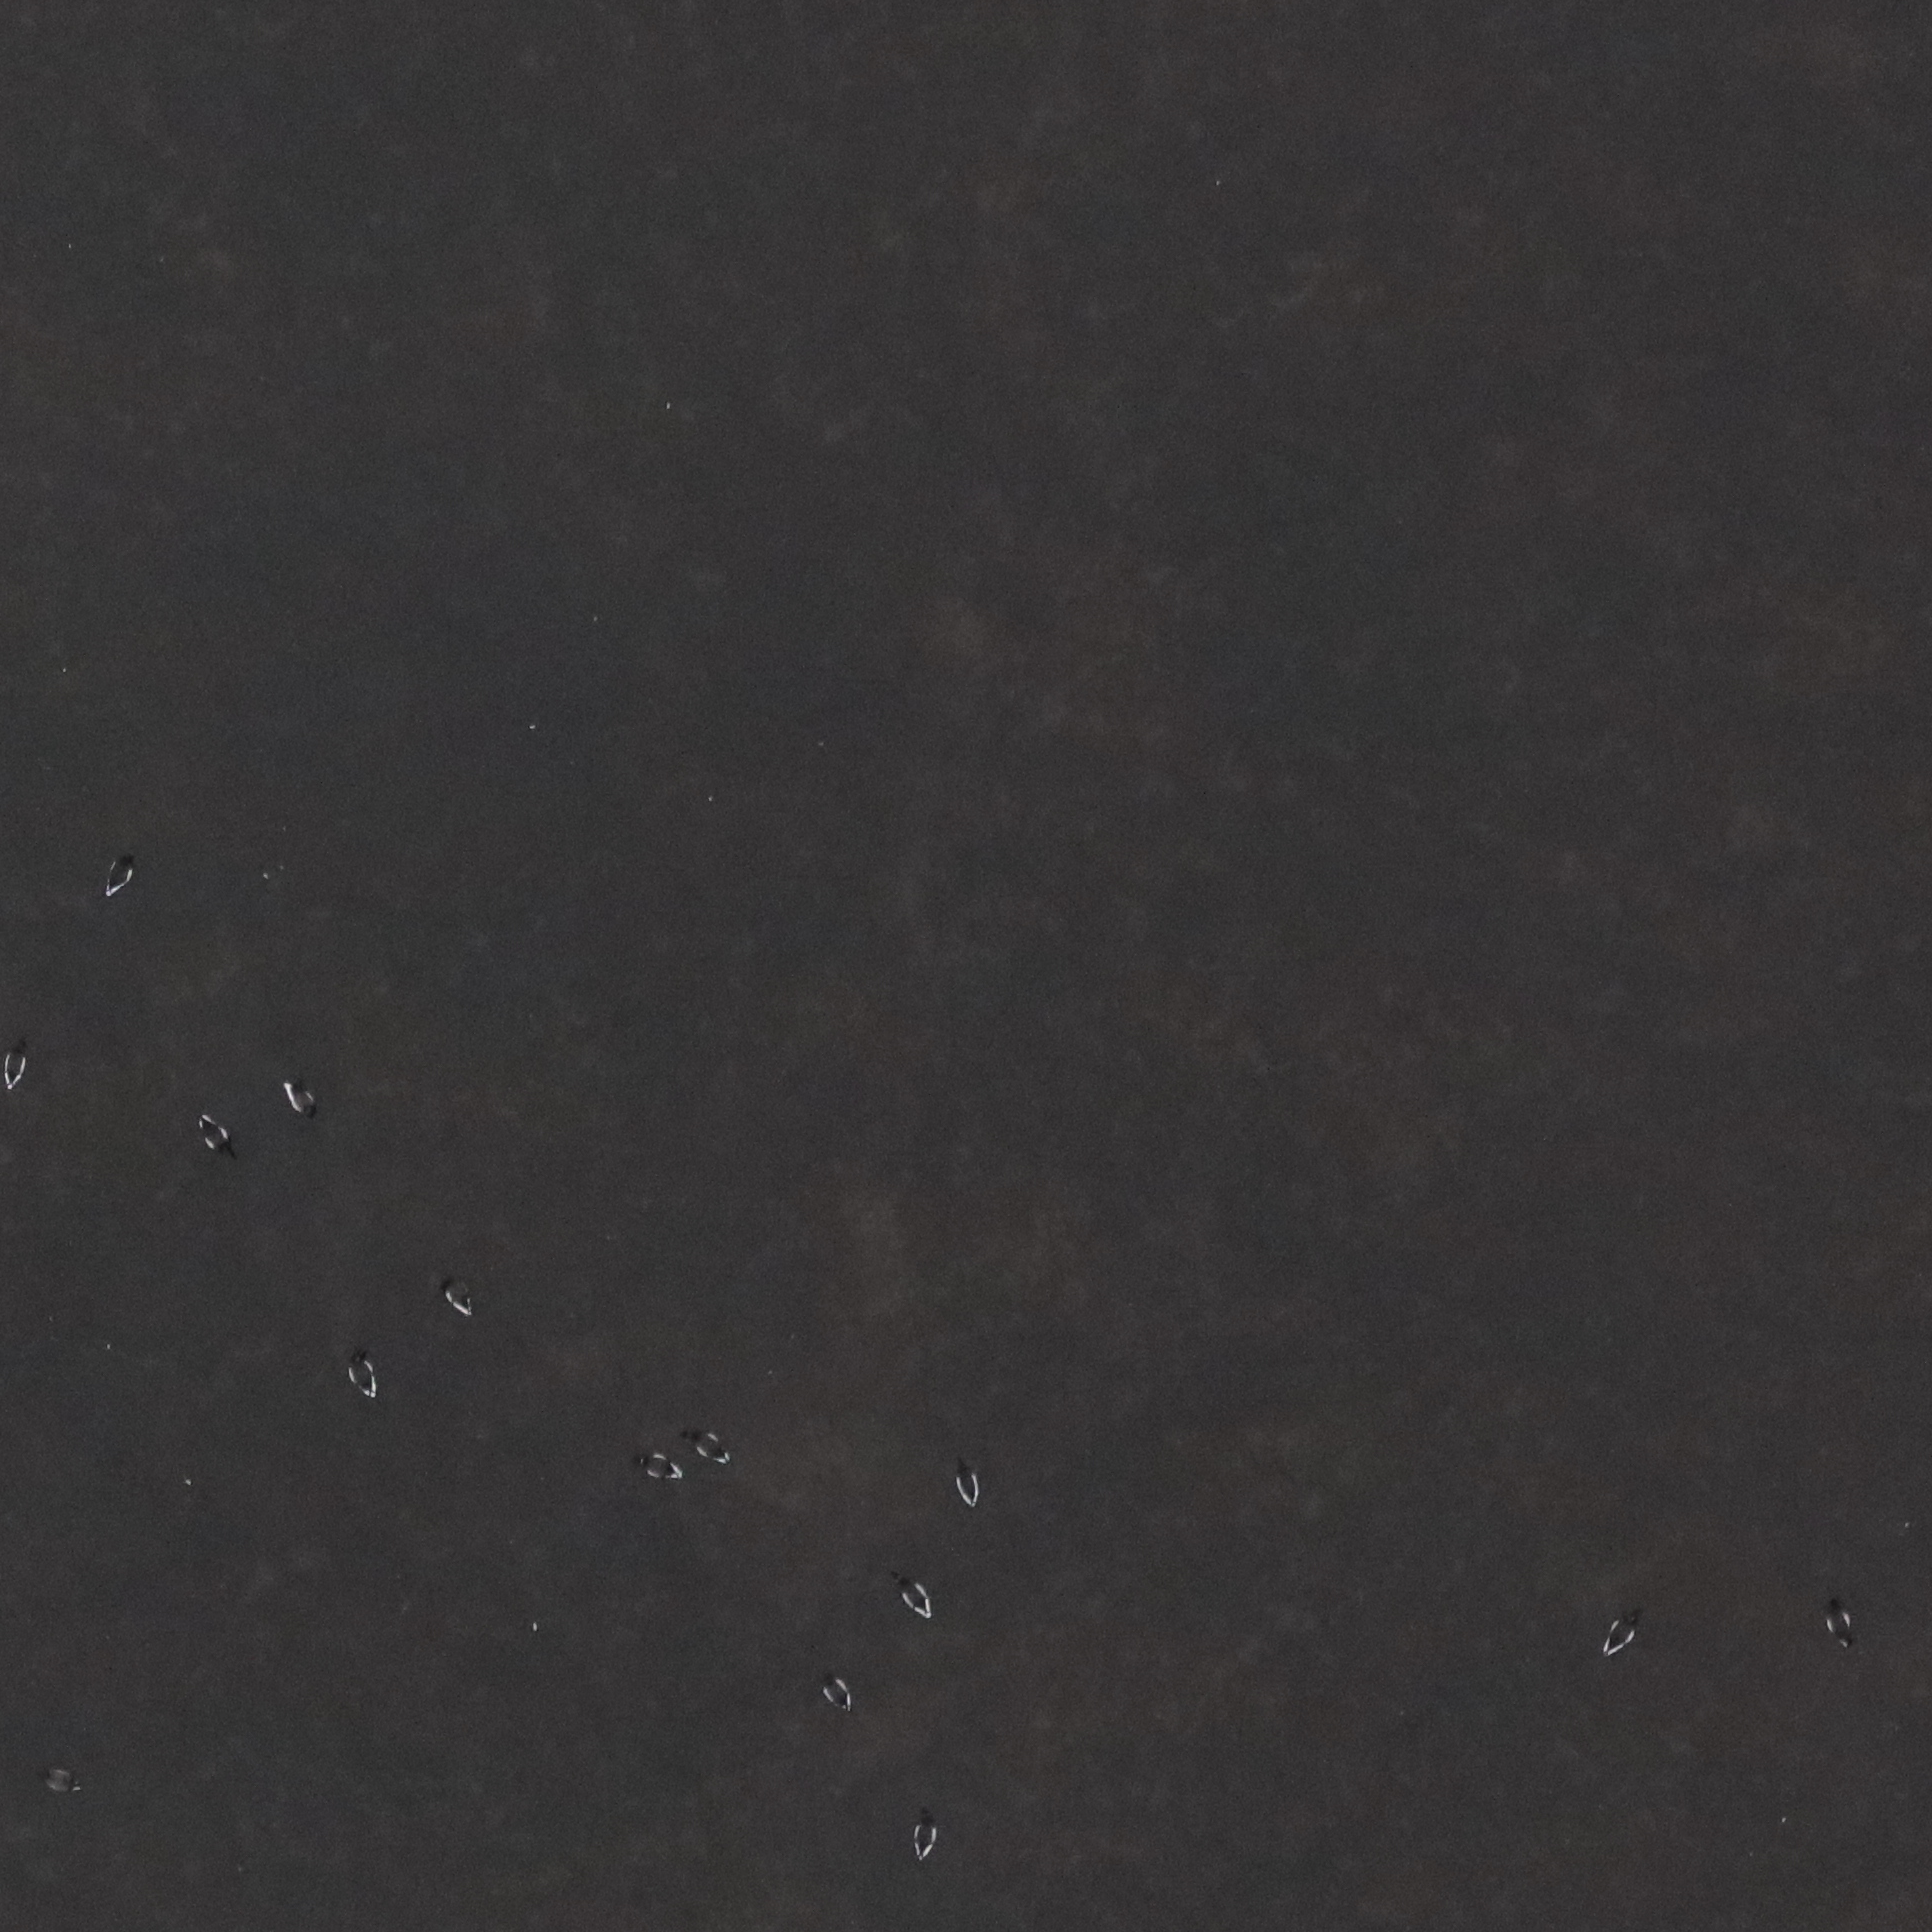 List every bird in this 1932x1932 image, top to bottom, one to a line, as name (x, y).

brant (119, 877)
brant (15, 1067)
brant (302, 1100)
brant (215, 1134)
brant (456, 1298)
brant (361, 1375)
brant (711, 1447)
brant (658, 1467)
brant (966, 1486)
brant (914, 1597)
brant (1840, 1624)
brant (1620, 1635)
brant (836, 1693)
brant (62, 1780)
brant (924, 1836)